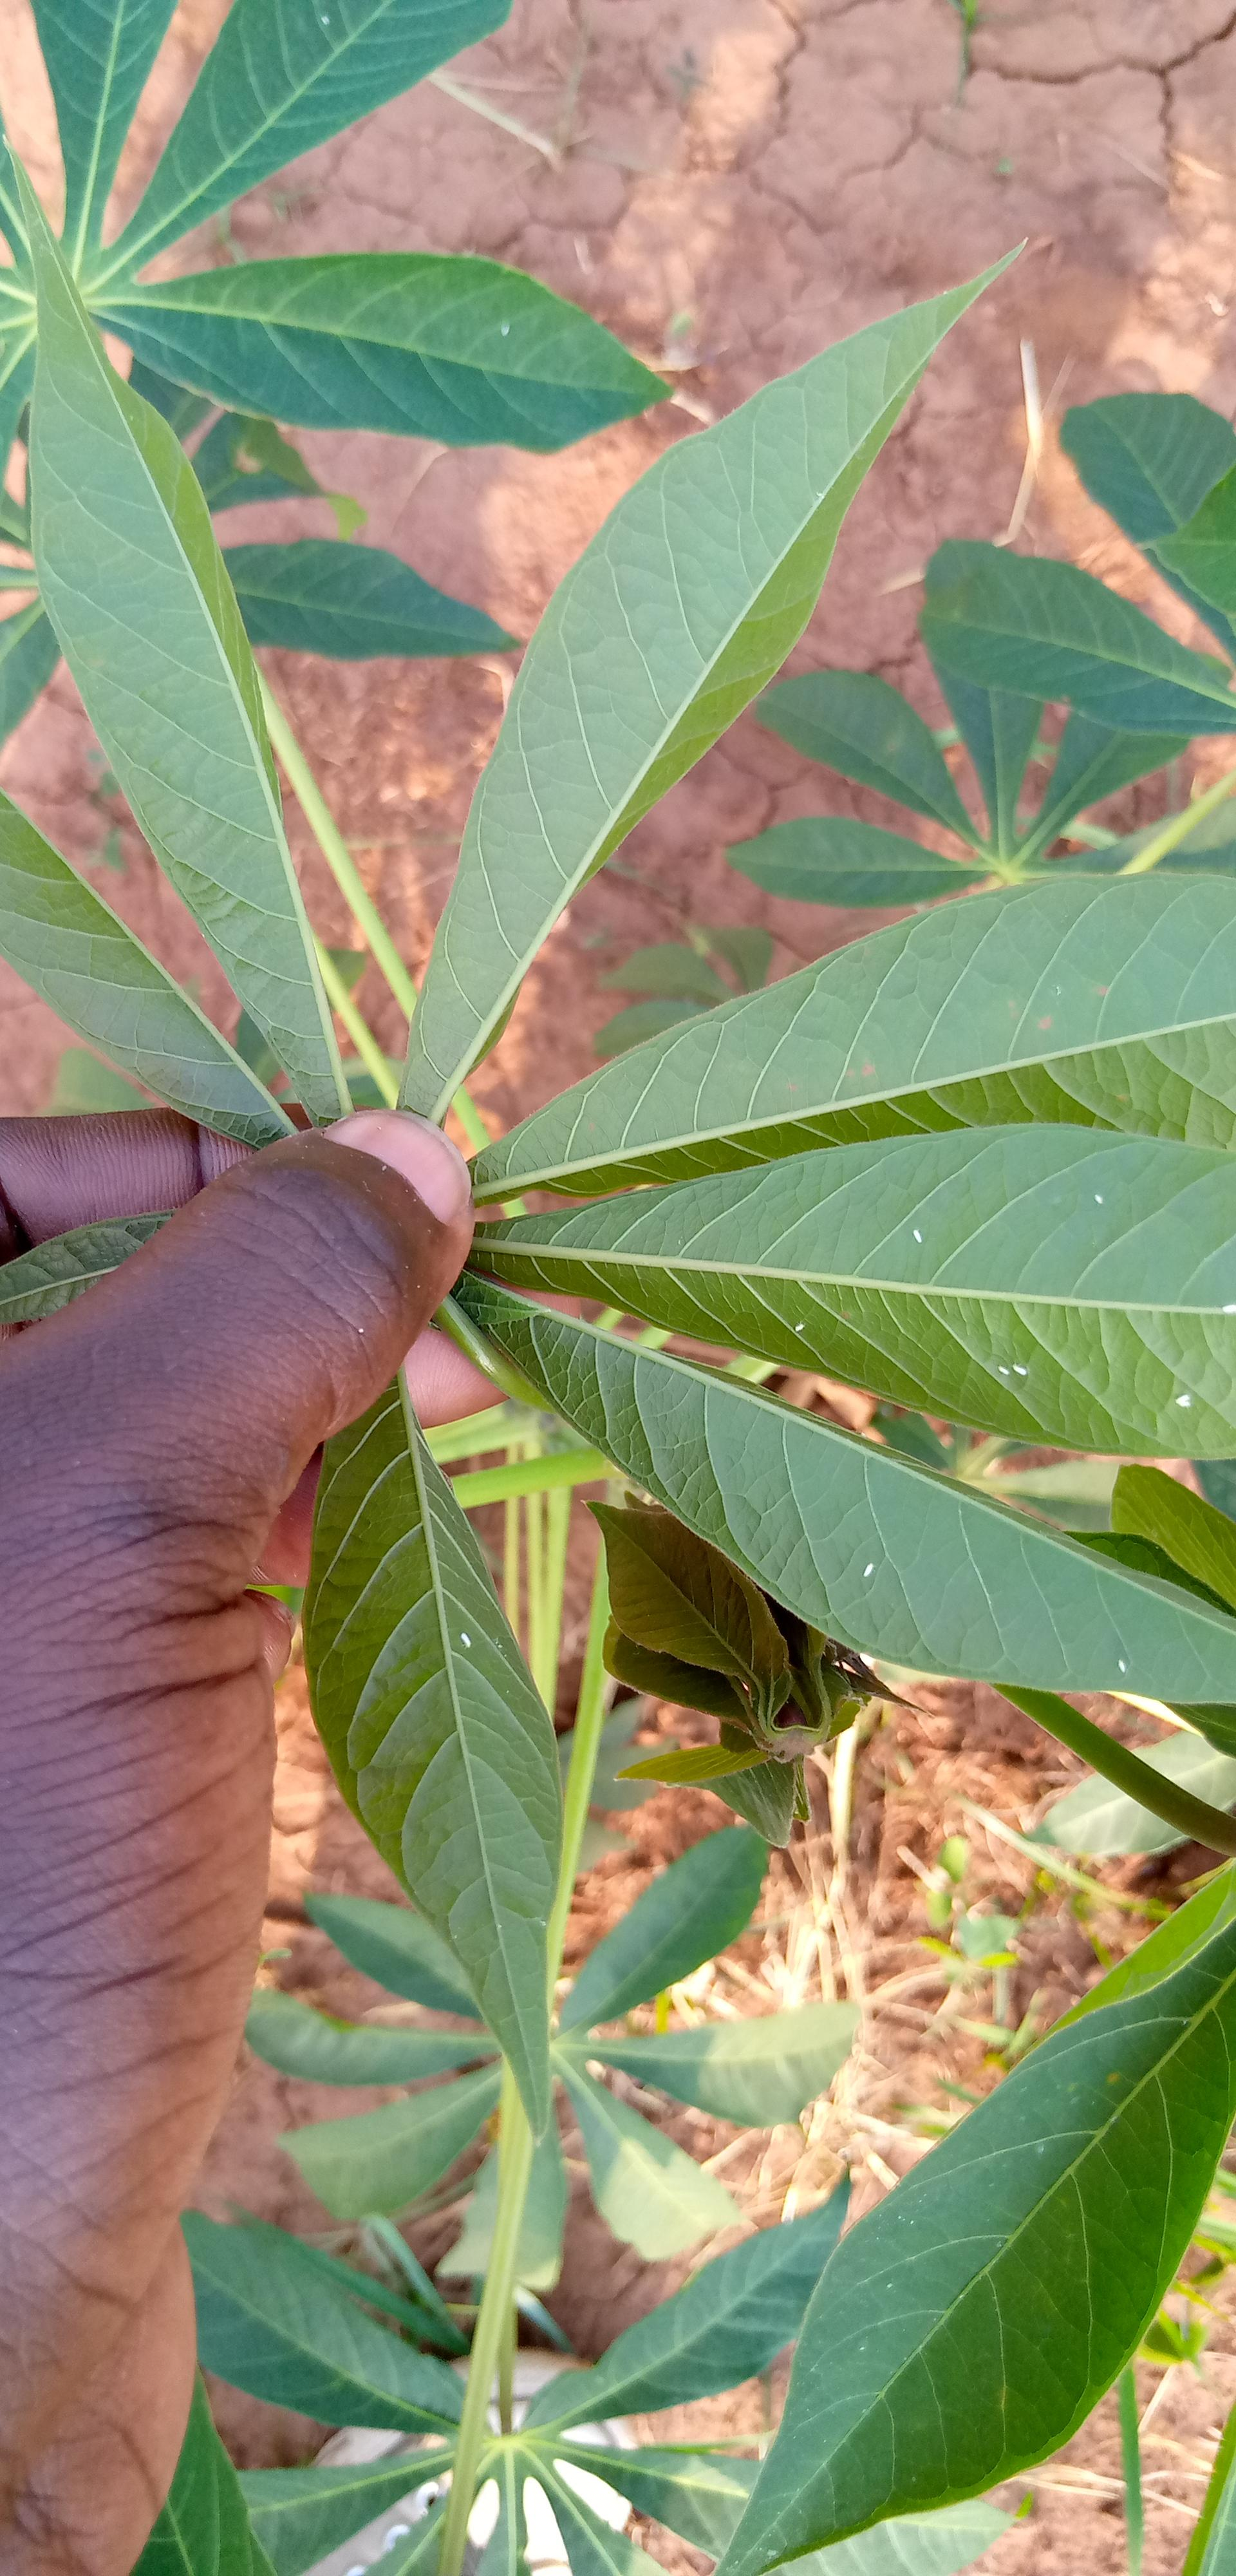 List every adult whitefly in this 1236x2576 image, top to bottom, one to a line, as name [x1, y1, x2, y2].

whitefly [497, 320, 514, 341]
whitefly [1092, 1191, 1105, 1206]
whitefly [911, 1227, 923, 1245]
whitefly [1222, 1302, 1236, 1316]
whitefly [793, 1321, 809, 1334]
whitefly [1011, 1361, 1029, 1379]
whitefly [997, 1365, 1011, 1378]
whitefly [1173, 1391, 1198, 1410]
whitefly [862, 1561, 874, 1580]
whitefly [460, 1631, 474, 1652]
whitefly [1116, 1658, 1128, 1676]